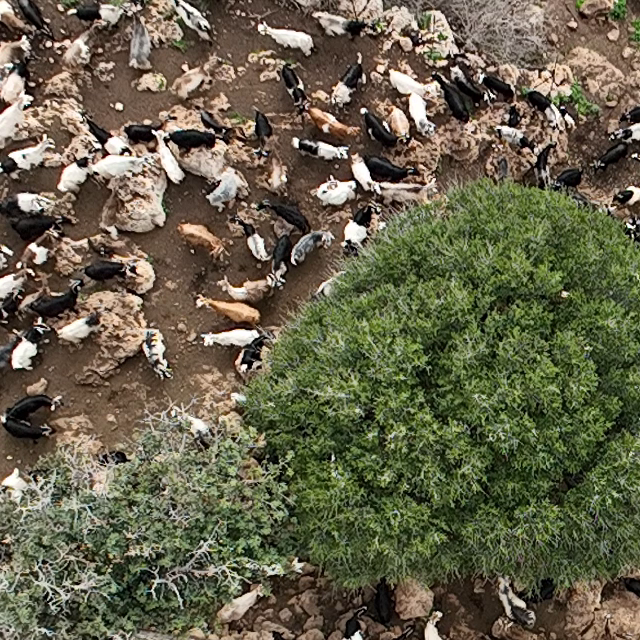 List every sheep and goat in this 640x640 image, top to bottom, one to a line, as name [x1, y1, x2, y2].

goat [0, 0, 35, 37]
goat [18, 0, 55, 38]
goat [169, 0, 213, 43]
goat [66, 5, 123, 24]
goat [125, 7, 152, 71]
goat [311, 11, 368, 39]
goat [62, 19, 108, 70]
goat [257, 20, 314, 56]
goat [0, 38, 30, 74]
goat [331, 51, 365, 107]
goat [170, 56, 223, 101]
goat [0, 60, 28, 104]
goat [280, 62, 311, 112]
goat [451, 65, 496, 108]
goat [389, 69, 439, 99]
goat [429, 71, 471, 123]
goat [479, 72, 515, 100]
goat [521, 90, 558, 129]
goat [0, 93, 33, 149]
goat [408, 93, 434, 137]
goat [617, 103, 639, 124]
goat [196, 105, 235, 142]
goat [385, 105, 409, 143]
goat [559, 107, 576, 129]
goat [308, 108, 360, 137]
goat [361, 108, 413, 147]
goat [80, 109, 136, 157]
goat [254, 109, 274, 157]
goat [124, 116, 174, 144]
goat [610, 118, 639, 141]
goat [495, 125, 530, 151]
goat [151, 129, 185, 185]
goat [169, 130, 216, 153]
goat [0, 135, 54, 181]
goat [292, 137, 349, 160]
goat [535, 142, 557, 190]
goat [589, 142, 627, 173]
goat [352, 153, 382, 195]
goat [92, 154, 154, 182]
goat [630, 154, 639, 185]
goat [366, 155, 421, 183]
goat [54, 157, 93, 195]
goat [270, 157, 289, 196]
goat [210, 166, 244, 207]
goat [552, 166, 586, 190]
goat [99, 173, 123, 237]
goat [318, 175, 357, 205]
goat [377, 178, 437, 206]
goat [614, 186, 639, 208]
goat [0, 193, 57, 218]
goat [571, 195, 615, 215]
goat [341, 199, 381, 253]
goat [256, 200, 311, 233]
goat [230, 215, 271, 261]
goat [13, 218, 63, 242]
goat [177, 223, 228, 258]
goat [624, 224, 638, 259]
goat [18, 228, 59, 269]
goat [291, 230, 333, 264]
goat [268, 235, 291, 286]
goat [0, 245, 14, 293]
goat [84, 261, 137, 282]
goat [0, 263, 35, 306]
goat [18, 270, 52, 308]
goat [315, 270, 348, 297]
goat [217, 276, 273, 301]
goat [35, 279, 83, 319]
goat [0, 289, 22, 319]
goat [196, 295, 260, 325]
goat [57, 302, 107, 343]
goat [12, 317, 51, 372]
goat [137, 327, 174, 381]
goat [199, 329, 258, 345]
goat [236, 334, 273, 375]
goat [0, 336, 21, 371]
goat [7, 394, 62, 420]
goat [171, 408, 216, 451]
goat [1, 414, 54, 438]
goat [96, 451, 132, 463]
goat [0, 467, 27, 502]
goat [240, 559, 305, 575]
goat [471, 572, 487, 609]
goat [618, 573, 639, 600]
goat [375, 574, 395, 622]
goat [494, 577, 536, 626]
goat [216, 584, 264, 625]
goat [341, 606, 368, 639]
goat [426, 611, 450, 639]
goat [601, 614, 620, 639]
goat [493, 617, 533, 639]
goat [368, 623, 416, 639]
goat [271, 630, 335, 639]
goat [510, 634, 540, 639]